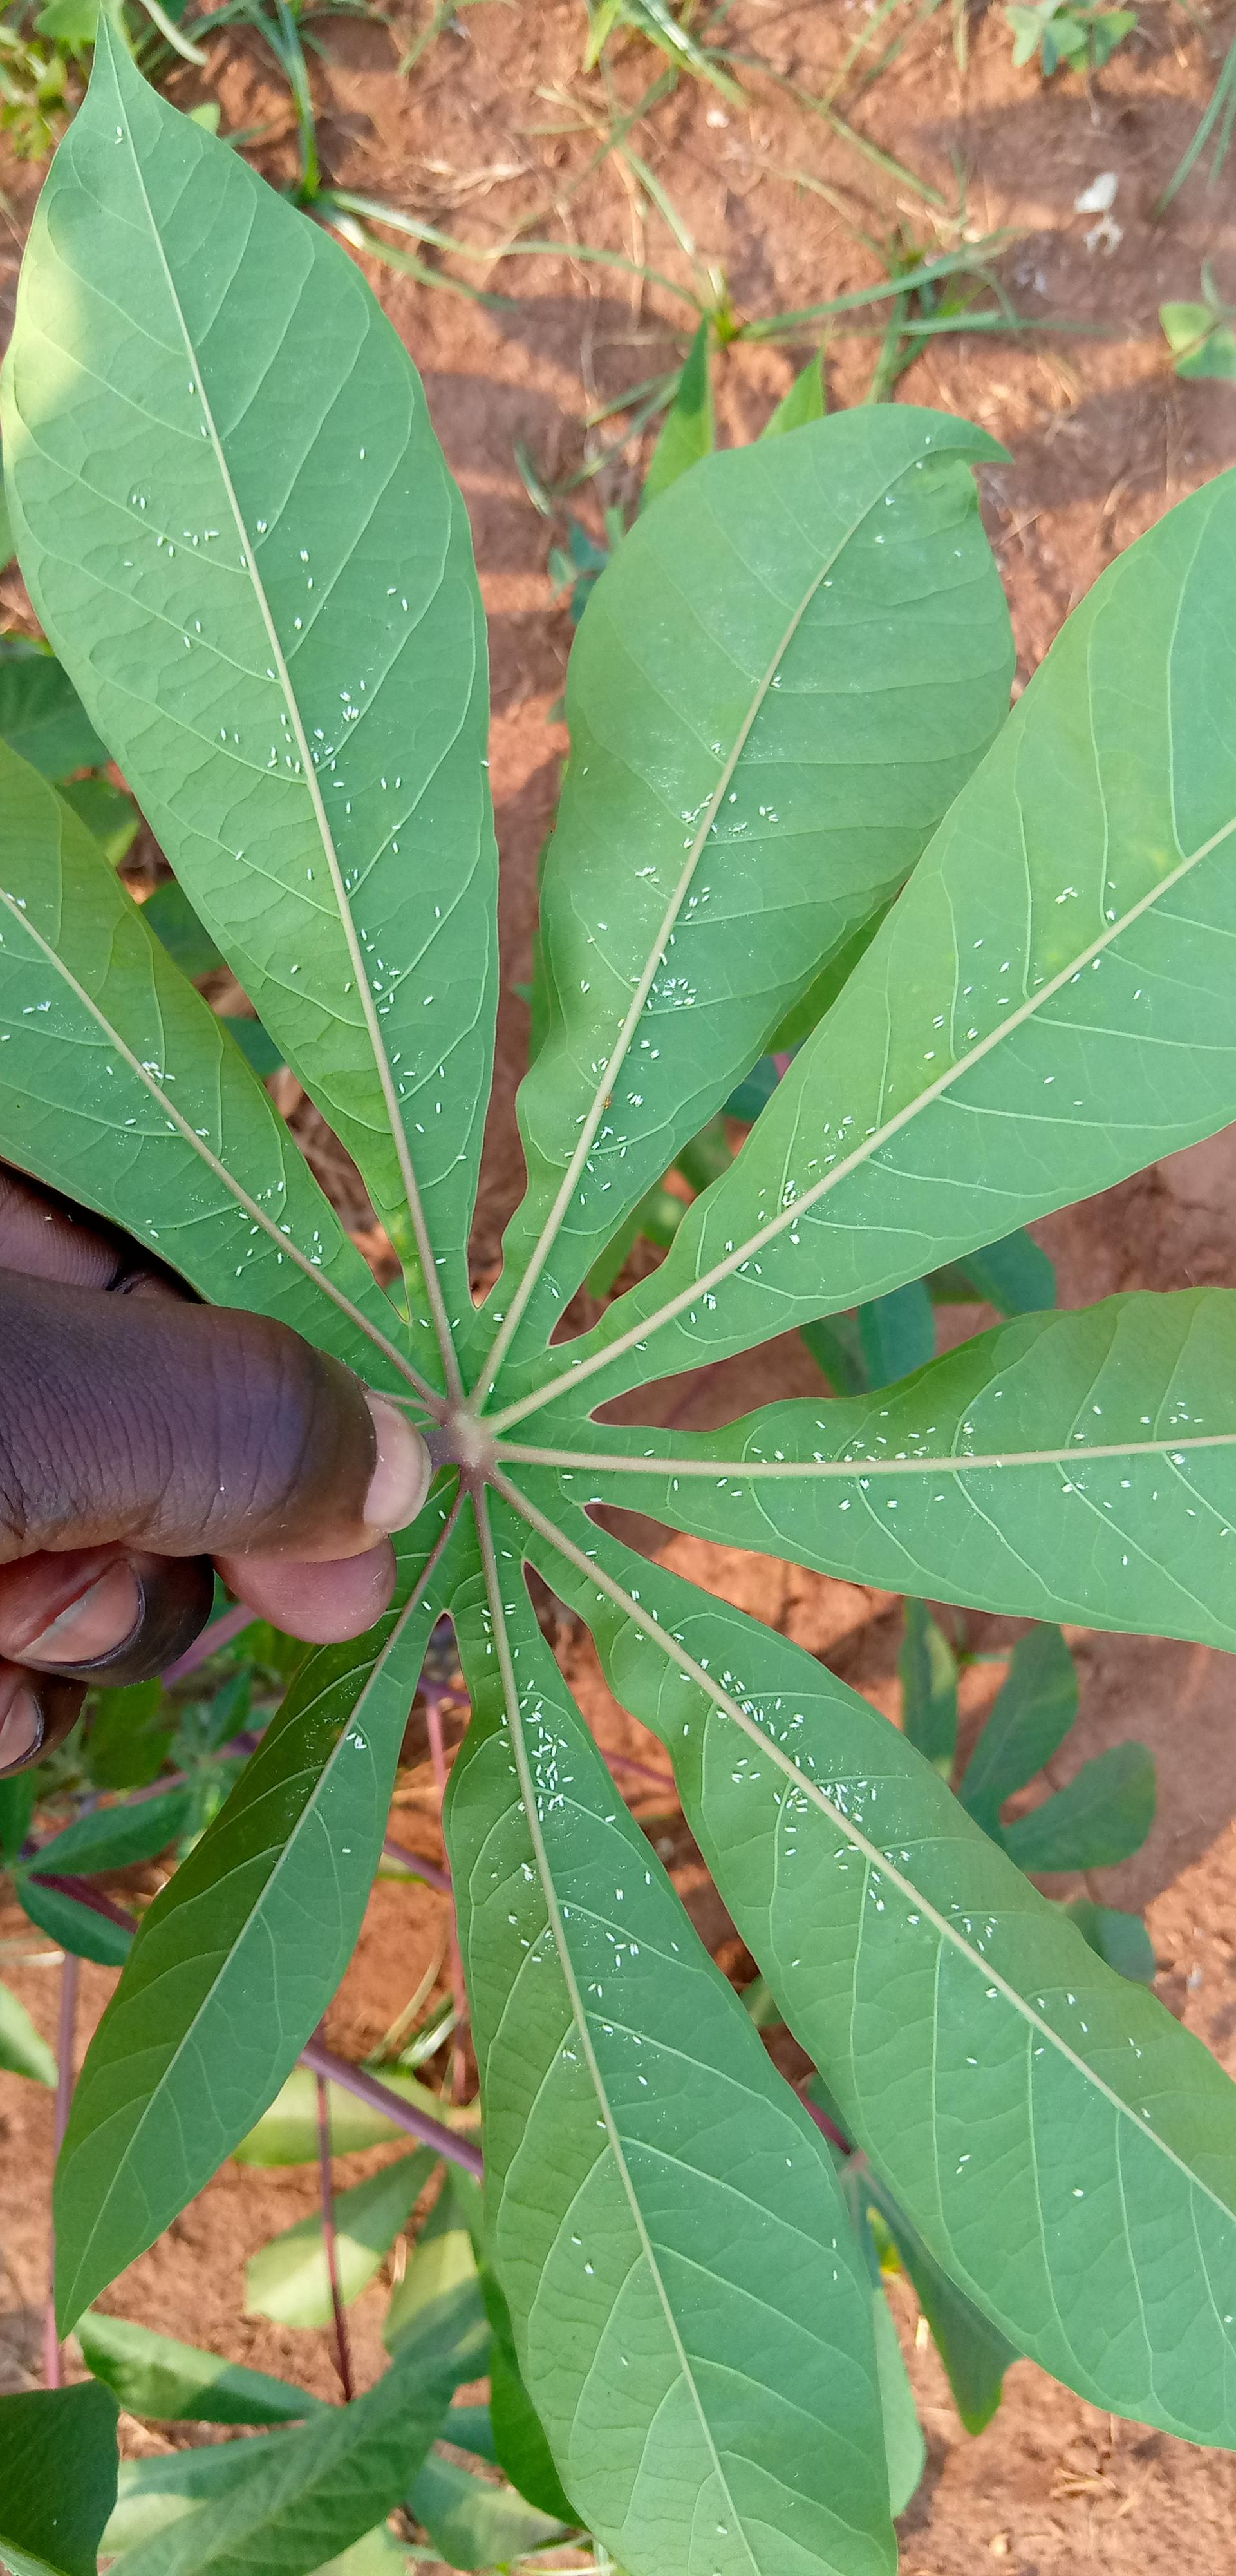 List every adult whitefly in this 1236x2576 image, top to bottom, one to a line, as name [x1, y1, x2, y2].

whitefly [115, 124, 124, 137]
whitefly [114, 137, 123, 146]
whitefly [188, 380, 195, 397]
whitefly [200, 425, 208, 439]
whitefly [922, 434, 932, 446]
whitefly [359, 446, 367, 462]
whitefly [914, 460, 924, 470]
whitefly [131, 492, 138, 506]
whitefly [884, 495, 895, 506]
whitefly [140, 497, 146, 510]
whitefly [257, 518, 269, 535]
whitefly [203, 528, 209, 542]
whitefly [209, 529, 221, 539]
whitefly [182, 531, 192, 539]
whitefly [874, 533, 886, 544]
whitefly [192, 534, 199, 547]
whitefly [155, 535, 164, 549]
whitefly [167, 544, 175, 560]
whitefly [299, 548, 311, 563]
whitefly [952, 549, 963, 561]
whitefly [240, 554, 248, 571]
whitefly [122, 561, 134, 569]
whitefly [307, 577, 314, 591]
whitefly [385, 586, 398, 596]
whitefly [401, 597, 409, 612]
whitefly [292, 615, 304, 631]
whitefly [194, 619, 203, 634]
whitefly [183, 635, 192, 650]
whitefly [265, 667, 277, 679]
whitefly [772, 675, 783, 683]
whitefly [360, 678, 366, 692]
whitefly [771, 682, 781, 689]
whitefly [337, 690, 353, 703]
whitefly [342, 705, 353, 723]
whitefly [351, 707, 360, 721]
whitefly [279, 713, 287, 726]
whitefly [220, 726, 227, 741]
whitefly [312, 726, 325, 741]
whitefly [284, 731, 292, 743]
whitefly [233, 732, 241, 746]
whitefly [709, 741, 722, 754]
whitefly [323, 745, 335, 756]
whitefly [270, 746, 277, 760]
whitefly [312, 751, 321, 765]
whitefly [285, 754, 292, 769]
whitefly [267, 759, 279, 769]
whitefly [329, 759, 336, 773]
whitefly [294, 761, 301, 775]
whitefly [581, 766, 588, 777]
whitefly [394, 775, 402, 790]
whitefly [380, 776, 388, 791]
whitefly [332, 781, 346, 788]
whitefly [704, 791, 713, 801]
whitefly [727, 792, 738, 804]
whitefly [699, 800, 711, 808]
whitefly [345, 801, 351, 815]
whitefly [758, 804, 766, 817]
whitefly [766, 805, 775, 811]
whitefly [692, 807, 701, 817]
whitefly [680, 809, 691, 820]
whitefly [768, 812, 779, 824]
whitefly [686, 816, 697, 823]
whitefly [740, 819, 748, 831]
whitefly [390, 823, 402, 831]
whitefly [711, 824, 718, 835]
whitefly [730, 825, 741, 837]
whitefly [683, 836, 694, 849]
whitefly [392, 841, 400, 855]
whitefly [233, 849, 246, 862]
whitefly [642, 865, 657, 874]
whitefly [306, 867, 314, 882]
whitefly [352, 869, 360, 880]
whitefly [633, 870, 645, 878]
whitefly [650, 876, 660, 885]
whitefly [344, 878, 352, 891]
whitefly [1106, 880, 1118, 890]
whitefly [700, 885, 711, 894]
whitefly [1062, 885, 1074, 895]
whitefly [1069, 891, 1079, 899]
whitefly [6, 893, 16, 902]
whitefly [701, 895, 711, 903]
whitefly [1054, 895, 1067, 904]
whitefly [688, 896, 693, 909]
whitefly [693, 896, 698, 908]
whitefly [17, 898, 28, 911]
whitefly [434, 904, 443, 918]
whitefly [1104, 908, 1116, 923]
whitefly [684, 913, 693, 922]
whitefly [596, 922, 608, 932]
whitefly [360, 927, 370, 942]
whitefly [1, 932, 4, 944]
whitefly [669, 933, 676, 947]
whitefly [585, 936, 596, 945]
whitefly [971, 938, 984, 949]
whitefly [365, 943, 377, 952]
whitefly [657, 951, 668, 967]
whitefly [376, 957, 385, 972]
whitefly [1091, 957, 1101, 971]
whitefly [999, 960, 1010, 974]
whitefly [289, 963, 301, 975]
whitefly [388, 967, 402, 977]
whitefly [1071, 972, 1081, 984]
whitefly [663, 976, 677, 989]
whitefly [1032, 976, 1045, 986]
whitefly [628, 976, 641, 983]
whitefly [677, 976, 686, 985]
whitefly [579, 978, 585, 988]
whitefly [373, 980, 384, 991]
whitefly [343, 981, 351, 994]
whitefly [681, 981, 690, 991]
whitefly [581, 982, 592, 994]
whitefly [651, 982, 660, 994]
whitefly [962, 984, 975, 995]
whitefly [686, 988, 698, 995]
whitefly [1132, 989, 1143, 1002]
whitefly [660, 990, 674, 996]
whitefly [388, 991, 395, 1005]
whitefly [422, 994, 435, 1007]
whitefly [684, 996, 696, 1007]
whitefly [995, 996, 1010, 1006]
whitefly [645, 999, 653, 1011]
whitefly [673, 999, 683, 1007]
whitefly [36, 999, 52, 1013]
whitefly [378, 1006, 391, 1016]
whitefly [21, 1007, 35, 1015]
whitefly [932, 1014, 944, 1030]
whitefly [616, 1018, 626, 1028]
whitefly [965, 1025, 981, 1040]
whitefly [1, 1033, 11, 1042]
whitefly [639, 1038, 651, 1050]
whitefly [650, 1048, 660, 1061]
whitefly [922, 1050, 935, 1061]
whitefly [391, 1052, 402, 1065]
whitefly [597, 1056, 609, 1072]
whitefly [142, 1059, 150, 1071]
whitefly [150, 1061, 160, 1070]
whitefly [591, 1061, 599, 1074]
whitefly [105, 1065, 114, 1077]
whitefly [438, 1065, 447, 1079]
whitefly [402, 1069, 416, 1078]
whitefly [154, 1070, 164, 1080]
whitefly [164, 1072, 176, 1082]
whitefly [1043, 1075, 1055, 1086]
whitefly [398, 1081, 406, 1094]
whitefly [887, 1083, 895, 1094]
whitefly [1072, 1099, 1083, 1108]
whitefly [435, 1101, 442, 1115]
whitefly [574, 1113, 586, 1123]
whitefly [842, 1115, 855, 1125]
whitefly [124, 1117, 139, 1126]
whitefly [164, 1119, 176, 1132]
whitefly [413, 1121, 426, 1134]
whitefly [822, 1121, 829, 1134]
whitefly [604, 1124, 614, 1134]
whitefly [864, 1125, 878, 1136]
whitefly [201, 1127, 211, 1137]
whitefly [194, 1128, 205, 1137]
whitefly [600, 1128, 608, 1139]
whitefly [837, 1128, 845, 1141]
whitefly [615, 1134, 628, 1143]
whitefly [591, 1140, 601, 1151]
whitefly [619, 1145, 628, 1159]
whitefly [563, 1150, 576, 1157]
whitefly [454, 1153, 468, 1162]
whitefly [823, 1153, 838, 1164]
whitefly [807, 1158, 819, 1168]
whitefly [586, 1161, 595, 1173]
whitefly [277, 1180, 284, 1193]
whitefly [600, 1180, 613, 1191]
whitefly [757, 1188, 767, 1198]
whitefly [267, 1188, 273, 1200]
whitefly [257, 1192, 263, 1202]
whitefly [579, 1193, 587, 1206]
whitefly [756, 1209, 767, 1223]
whitefly [237, 1211, 250, 1221]
whitefly [144, 1218, 154, 1225]
whitefly [791, 1218, 799, 1229]
whitefly [279, 1222, 291, 1235]
whitefly [249, 1224, 259, 1235]
whitefly [148, 1228, 160, 1240]
whitefly [313, 1229, 320, 1242]
whitefly [789, 1233, 801, 1245]
whitefly [724, 1239, 728, 1252]
whitefly [727, 1240, 735, 1253]
whitefly [317, 1244, 323, 1255]
whitefly [245, 1247, 254, 1259]
whitefly [276, 1251, 283, 1265]
whitefly [310, 1255, 323, 1266]
whitefly [434, 1256, 449, 1265]
whitefly [738, 1260, 751, 1273]
whitefly [754, 1262, 763, 1275]
whitefly [235, 1265, 242, 1278]
whitefly [550, 1286, 560, 1300]
whitefly [702, 1291, 707, 1305]
whitefly [707, 1293, 717, 1300]
whitefly [708, 1299, 718, 1313]
whitefly [689, 1311, 697, 1325]
whitefly [494, 1312, 502, 1317]
whitefly [492, 1316, 504, 1323]
whitefly [451, 1317, 462, 1329]
whitefly [418, 1318, 431, 1328]
whitefly [635, 1343, 648, 1352]
whitefly [570, 1358, 583, 1365]
whitefly [487, 1381, 496, 1394]
whitefly [993, 1388, 1004, 1399]
whitefly [1175, 1399, 1186, 1409]
whitefly [1091, 1404, 1103, 1415]
whitefly [877, 1410, 890, 1417]
whitefly [1178, 1412, 1189, 1421]
whitefly [1168, 1415, 1178, 1425]
whitefly [1137, 1416, 1151, 1425]
whitefly [1192, 1417, 1204, 1425]
whitefly [814, 1419, 827, 1430]
whitefly [962, 1420, 973, 1427]
whitefly [925, 1426, 939, 1434]
whitefly [961, 1426, 975, 1435]
whitefly [1072, 1431, 1088, 1441]
whitefly [907, 1432, 920, 1439]
whitefly [875, 1436, 887, 1444]
whitefly [851, 1439, 863, 1445]
whitefly [856, 1443, 868, 1448]
whitefly [917, 1445, 929, 1452]
whitefly [748, 1446, 764, 1454]
whitefly [642, 1448, 657, 1458]
whitefly [773, 1448, 785, 1462]
whitefly [912, 1448, 924, 1458]
whitefly [811, 1450, 824, 1460]
whitefly [892, 1450, 906, 1460]
whitefly [962, 1450, 976, 1457]
whitefly [1170, 1452, 1187, 1466]
whitefly [842, 1453, 854, 1462]
whitefly [865, 1454, 876, 1463]
whitefly [760, 1458, 769, 1464]
whitefly [994, 1458, 1003, 1468]
whitefly [559, 1472, 574, 1481]
whitefly [715, 1476, 728, 1488]
whitefly [672, 1477, 680, 1492]
whitefly [859, 1477, 871, 1490]
whitefly [1119, 1479, 1133, 1489]
whitefly [1074, 1481, 1088, 1491]
whitefly [1060, 1482, 1074, 1494]
whitefly [729, 1489, 744, 1498]
whitefly [1150, 1489, 1159, 1501]
whitefly [933, 1493, 948, 1503]
whitefly [588, 1496, 603, 1503]
whitefly [838, 1497, 851, 1511]
whitefly [885, 1498, 898, 1504]
whitefly [1101, 1501, 1113, 1509]
whitefly [886, 1504, 898, 1509]
whitefly [1185, 1508, 1197, 1517]
whitefly [438, 1509, 447, 1520]
whitefly [1218, 1526, 1231, 1537]
whitefly [585, 1549, 598, 1556]
whitefly [499, 1549, 514, 1558]
whitefly [1119, 1553, 1130, 1567]
whitefly [630, 1588, 636, 1602]
whitefly [635, 1589, 641, 1600]
whitefly [595, 1591, 604, 1601]
whitefly [420, 1599, 433, 1611]
whitefly [503, 1602, 516, 1609]
whitefly [480, 1607, 493, 1618]
whitefly [650, 1607, 660, 1622]
whitefly [503, 1609, 516, 1616]
whitefly [482, 1619, 491, 1633]
whitefly [671, 1631, 686, 1641]
whitefly [633, 1633, 645, 1643]
whitefly [485, 1641, 492, 1655]
whitefly [512, 1647, 520, 1659]
whitefly [698, 1656, 710, 1671]
whitefly [722, 1669, 733, 1683]
whitefly [677, 1671, 691, 1682]
whitefly [718, 1676, 727, 1690]
whitefly [736, 1679, 747, 1691]
whitefly [525, 1680, 535, 1690]
whitefly [733, 1682, 741, 1694]
whitefly [772, 1695, 782, 1710]
whitefly [518, 1698, 529, 1710]
whitefly [739, 1698, 755, 1714]
whitefly [534, 1698, 545, 1710]
whitefly [758, 1707, 764, 1722]
whitefly [714, 1709, 729, 1719]
whitefly [753, 1709, 759, 1723]
whitefly [531, 1710, 545, 1722]
whitefly [792, 1710, 804, 1725]
whitefly [500, 1712, 509, 1726]
whitefly [525, 1717, 536, 1723]
whitefly [767, 1721, 776, 1736]
whitefly [682, 1722, 691, 1737]
whitefly [788, 1722, 800, 1729]
whitefly [537, 1725, 544, 1739]
whitefly [778, 1730, 790, 1741]
whitefly [346, 1731, 356, 1741]
whitefly [544, 1732, 554, 1743]
whitefly [354, 1734, 362, 1746]
whitefly [558, 1738, 570, 1748]
whitefly [497, 1739, 509, 1748]
whitefly [354, 1744, 368, 1749]
whitefly [538, 1744, 553, 1753]
whitefly [552, 1744, 557, 1756]
whitefly [530, 1750, 542, 1759]
whitefly [794, 1753, 801, 1769]
whitefly [806, 1754, 817, 1769]
whitefly [735, 1756, 749, 1766]
whitefly [549, 1760, 559, 1770]
whitefly [534, 1763, 542, 1777]
whitefly [507, 1765, 518, 1774]
whitefly [545, 1766, 552, 1778]
whitefly [552, 1769, 560, 1782]
whitefly [730, 1771, 744, 1784]
whitefly [748, 1772, 761, 1780]
whitefly [561, 1776, 576, 1783]
whitefly [535, 1777, 547, 1788]
whitefly [549, 1778, 556, 1792]
whitefly [857, 1778, 868, 1789]
whitefly [834, 1781, 841, 1794]
whitefly [826, 1783, 832, 1797]
whitefly [839, 1783, 849, 1794]
whitefly [789, 1785, 801, 1795]
whitefly [818, 1785, 826, 1796]
whitefly [870, 1786, 879, 1802]
whitefly [554, 1790, 563, 1802]
whitefly [772, 1791, 782, 1805]
whitefly [536, 1794, 544, 1808]
whitefly [853, 1795, 866, 1804]
whitefly [548, 1797, 554, 1811]
whitefly [785, 1797, 794, 1810]
whitefly [834, 1797, 840, 1811]
whitefly [557, 1798, 565, 1808]
whitefly [796, 1798, 809, 1805]
whitefly [516, 1801, 527, 1812]
whitefly [840, 1801, 848, 1814]
whitefly [794, 1806, 809, 1814]
whitefly [538, 1808, 545, 1823]
whitefly [852, 1810, 865, 1823]
whitefly [604, 1814, 617, 1823]
whitefly [783, 1826, 798, 1832]
whitefly [847, 1843, 861, 1852]
whitefly [340, 1846, 353, 1855]
whitefly [782, 1847, 798, 1856]
whitefly [832, 1847, 844, 1859]
whitefly [897, 1848, 910, 1862]
whitefly [883, 1849, 894, 1860]
whitefly [520, 1862, 532, 1871]
whitefly [838, 1863, 850, 1871]
whitefly [870, 1869, 881, 1882]
whitefly [644, 1870, 652, 1886]
whitefly [489, 1870, 499, 1880]
whitefly [523, 1870, 534, 1882]
whitefly [614, 1887, 624, 1902]
whitefly [867, 1888, 877, 1899]
whitefly [875, 1899, 887, 1913]
whitefly [949, 1902, 961, 1910]
whitefly [562, 1904, 570, 1918]
whitefly [507, 1913, 520, 1926]
whitefly [905, 1913, 921, 1926]
whitefly [987, 1915, 997, 1924]
whitefly [960, 1917, 972, 1923]
whitefly [965, 1923, 972, 1934]
whitefly [984, 1924, 995, 1938]
whitefly [543, 1927, 554, 1938]
whitefly [604, 1931, 615, 1942]
whitefly [520, 1938, 531, 1947]
whitefly [975, 1938, 986, 1952]
whitefly [670, 1940, 680, 1952]
whitefly [629, 1941, 635, 1957]
whitefly [633, 1942, 640, 1955]
whitefly [613, 1942, 626, 1951]
whitefly [614, 1953, 622, 1968]
whitefly [529, 1955, 543, 1963]
whitefly [790, 1958, 803, 1967]
whitefly [586, 1981, 596, 1991]
whitefly [596, 1984, 605, 1998]
whitefly [984, 1986, 997, 1993]
whitefly [1065, 1991, 1076, 2006]
whitefly [985, 1993, 998, 1999]
whitefly [1035, 1996, 1047, 2009]
whitefly [1078, 2020, 1089, 2033]
whitefly [598, 2022, 614, 2034]
whitefly [631, 2034, 642, 2045]
whitefly [1127, 2036, 1136, 2047]
whitefly [1033, 2047, 1046, 2056]
whitefly [1134, 2047, 1143, 2060]
whitefly [561, 2048, 566, 2059]
whitefly [566, 2049, 578, 2061]
whitefly [964, 2056, 979, 2065]
whitefly [637, 2074, 649, 2086]
whitefly [1140, 2107, 1152, 2119]
whitefly [595, 2119, 607, 2129]
whitefly [958, 2153, 973, 2162]
whitefly [954, 2164, 966, 2175]
whitefly [1072, 2185, 1085, 2199]
whitefly [569, 2234, 582, 2245]
whitefly [583, 2260, 594, 2275]
whitefly [1222, 2313, 1233, 2325]
whitefly [620, 2355, 628, 2367]
whitefly [716, 2524, 728, 2535]